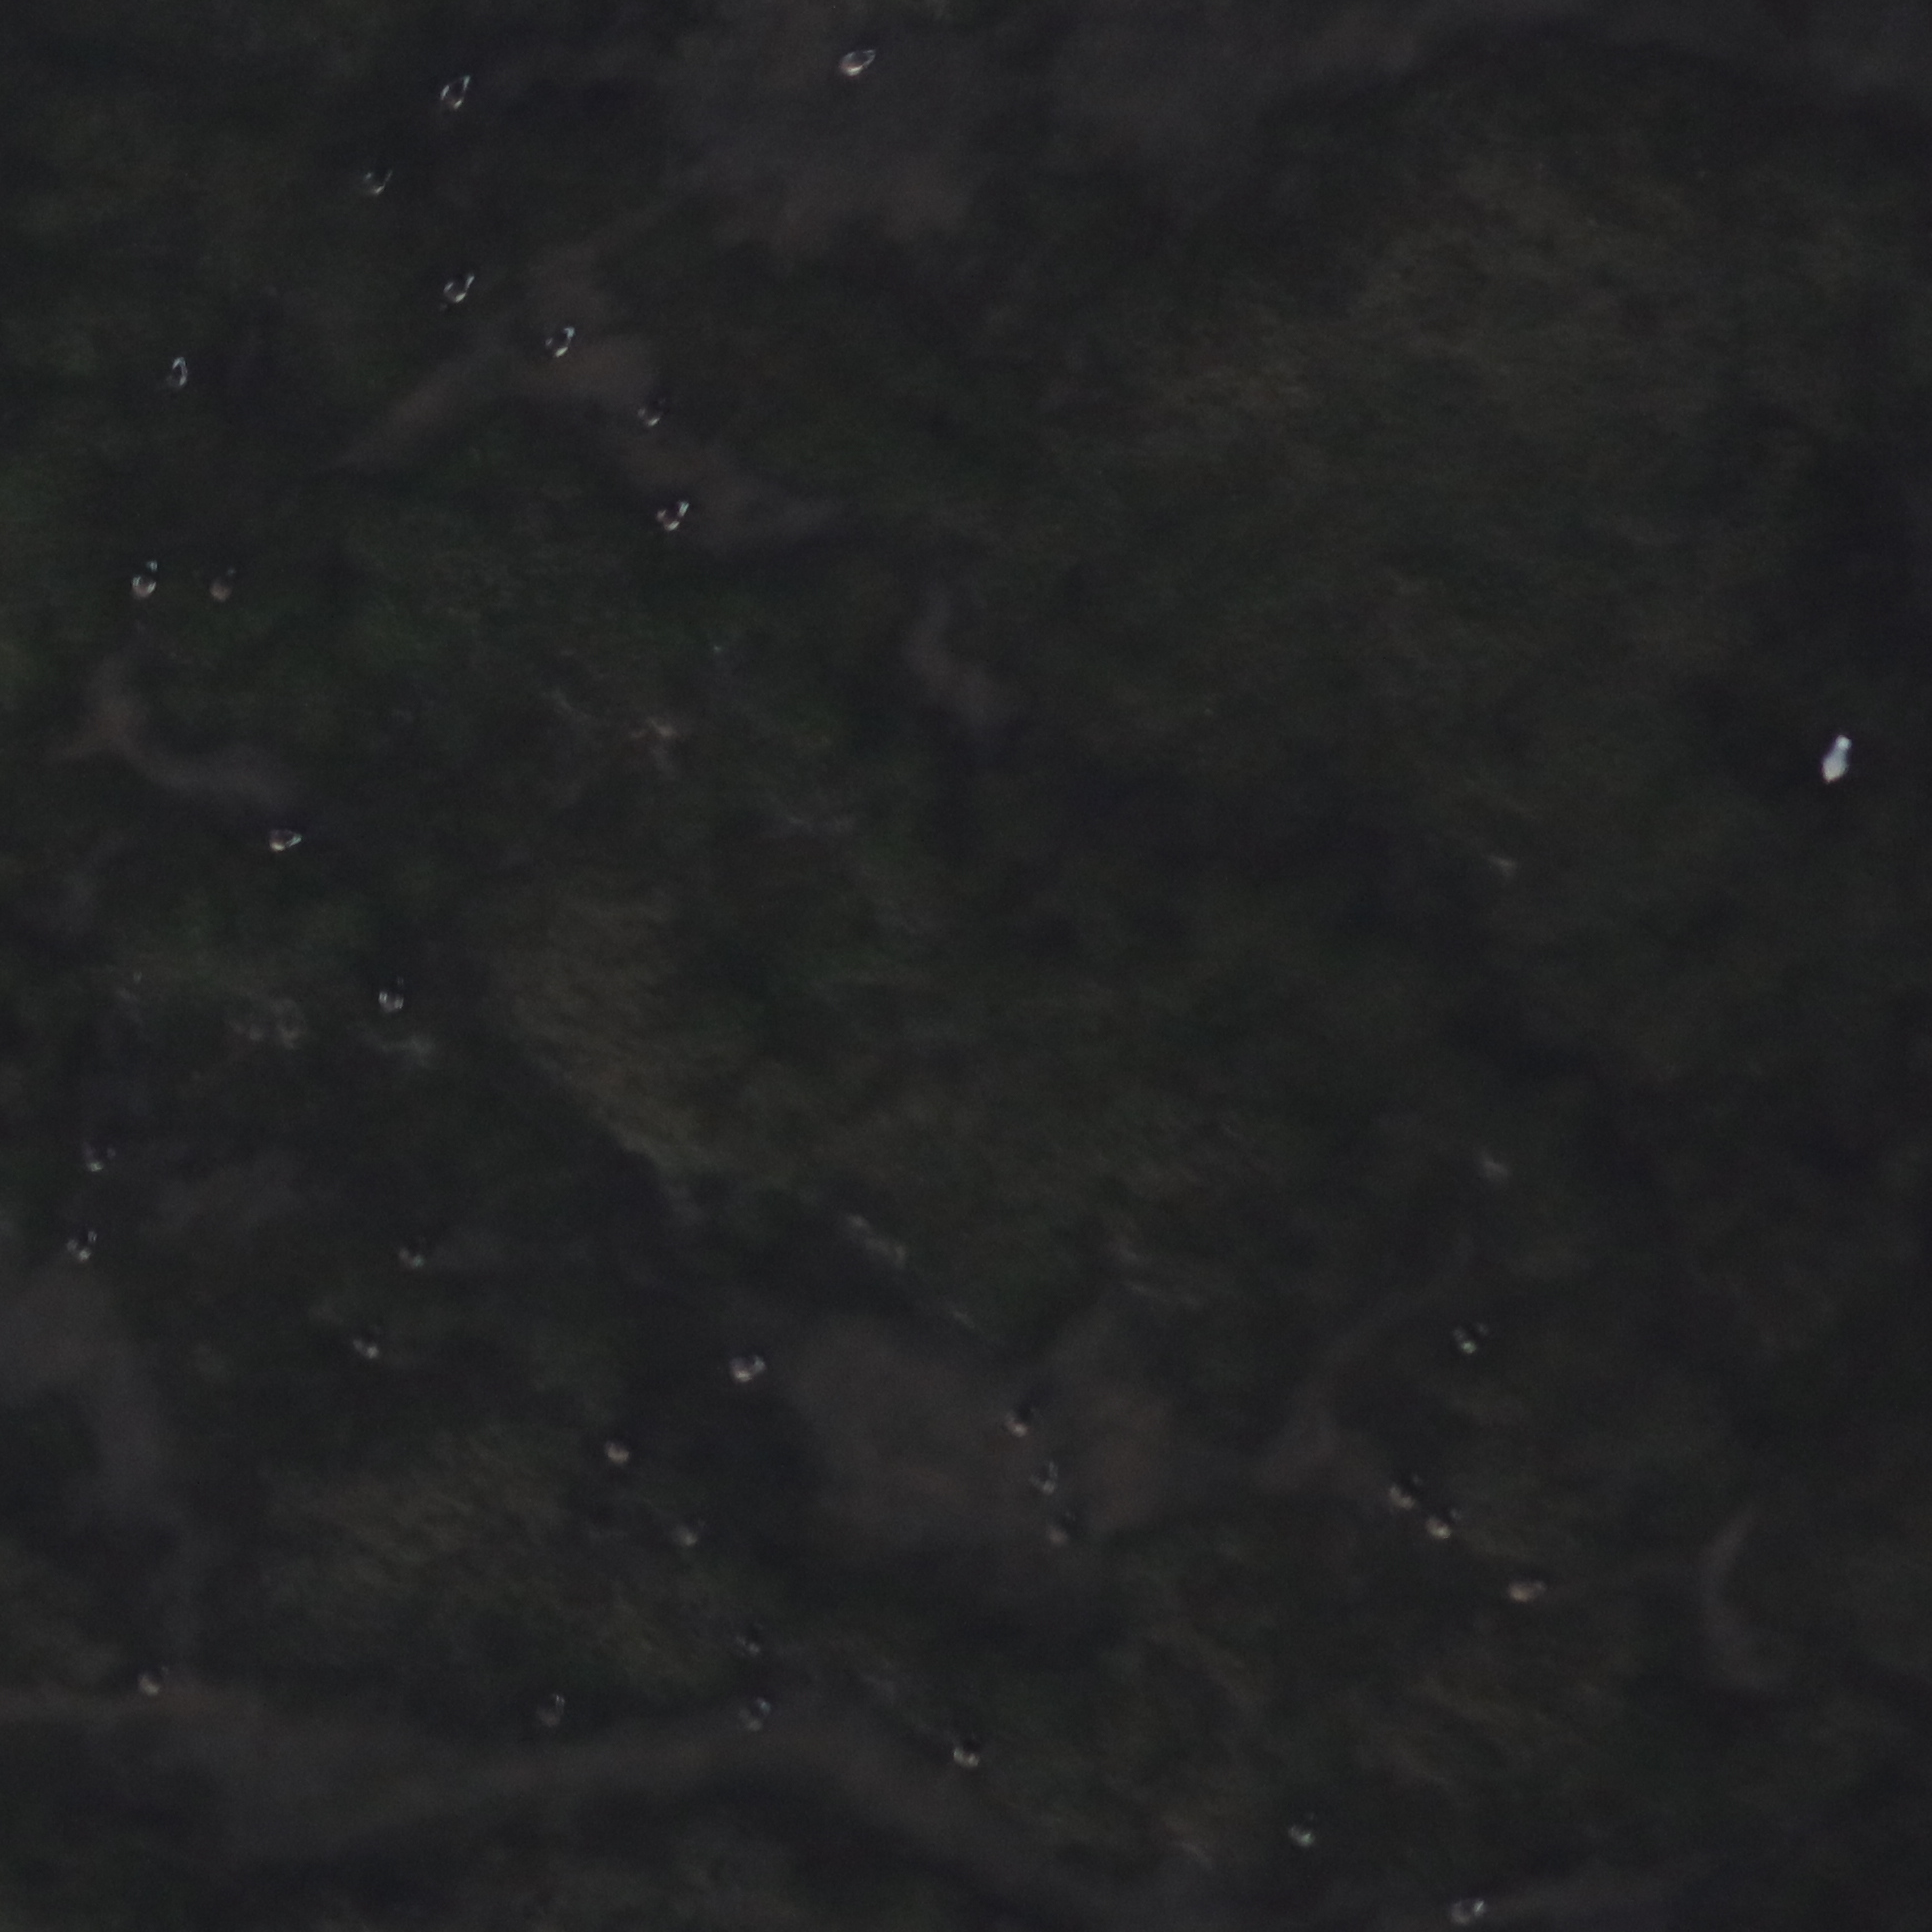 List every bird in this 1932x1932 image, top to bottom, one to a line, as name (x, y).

brant (854, 61)
brant (454, 92)
brant (374, 175)
brant (456, 288)
brant (560, 340)
brant (174, 380)
brant (652, 407)
brant (671, 516)
brant (227, 589)
brant (143, 591)
gull (1836, 765)
brant (282, 836)
brant (378, 1002)
brant (107, 1157)
brant (82, 1247)
brant (401, 1251)
brant (1466, 1338)
brant (368, 1341)
brant (755, 1361)
brant (1023, 1417)
brant (621, 1452)
brant (1048, 1475)
brant (1407, 1479)
brant (1447, 1516)
brant (1067, 1527)
brant (693, 1529)
brant (1527, 1589)
brant (749, 1643)
brant (167, 1687)
brant (550, 1708)
brant (763, 1717)
brant (968, 1739)
brant (1303, 1828)
brant (1470, 1912)